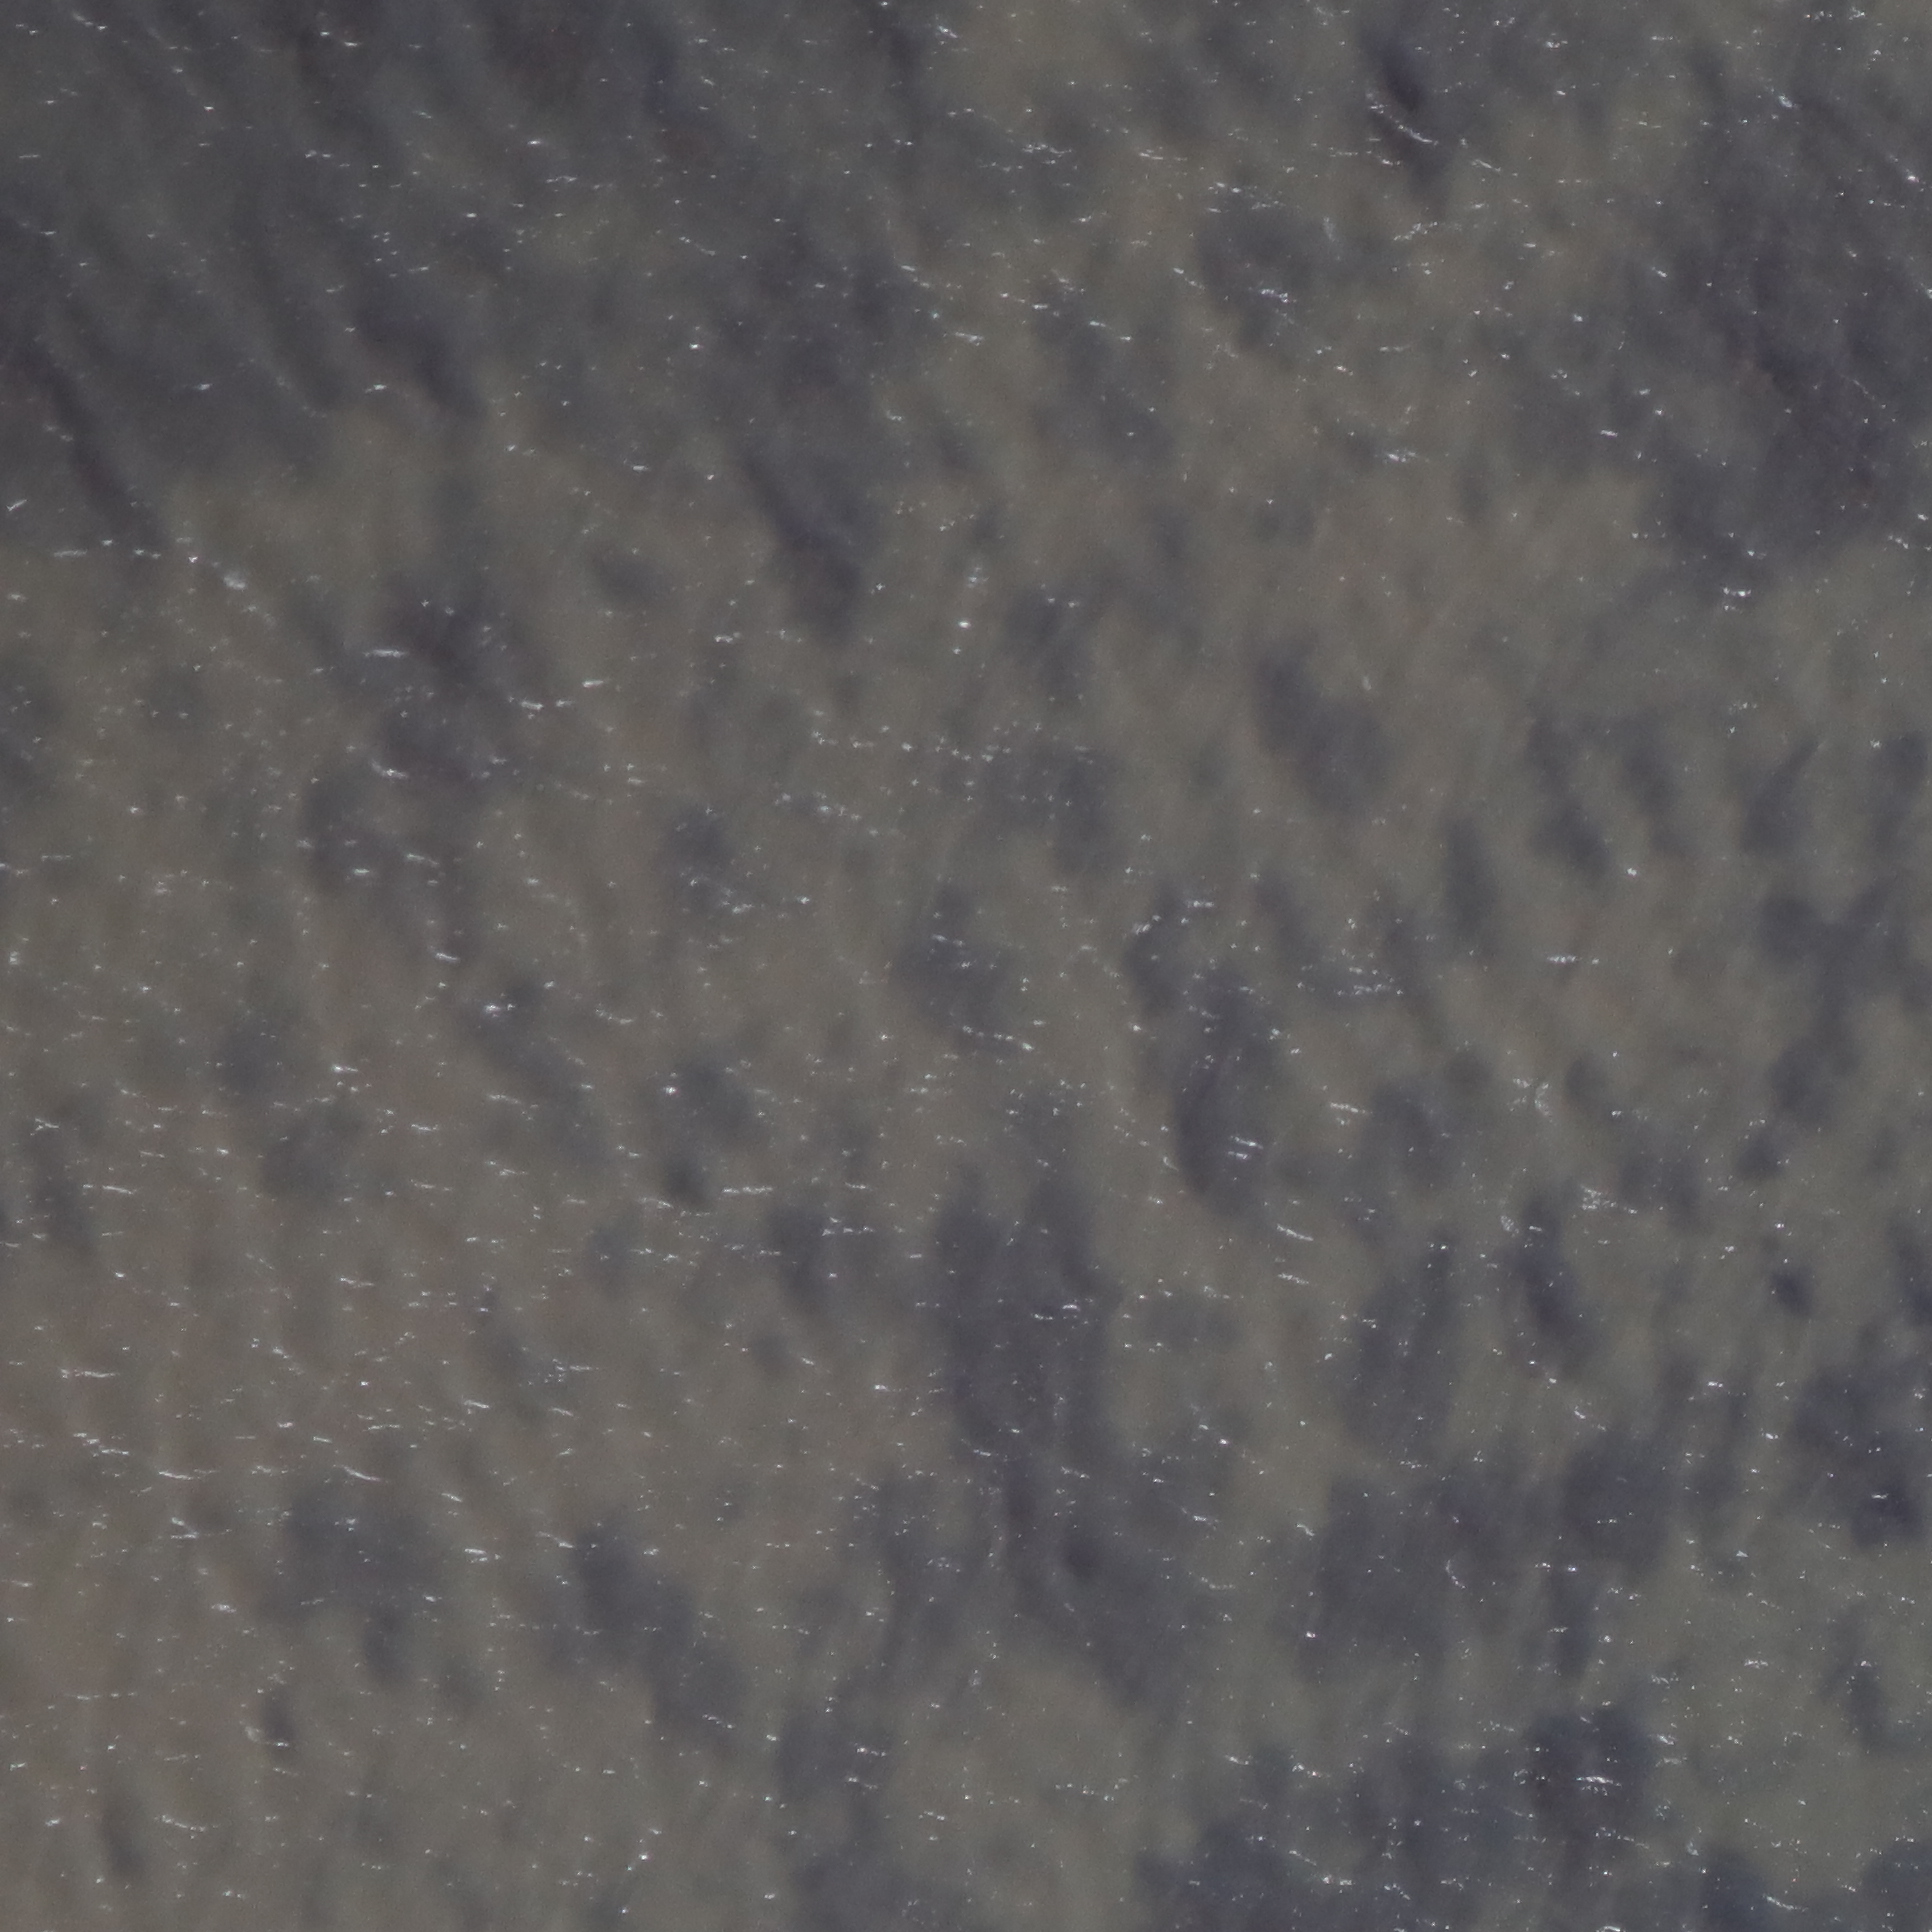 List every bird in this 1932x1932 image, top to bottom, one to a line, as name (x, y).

None